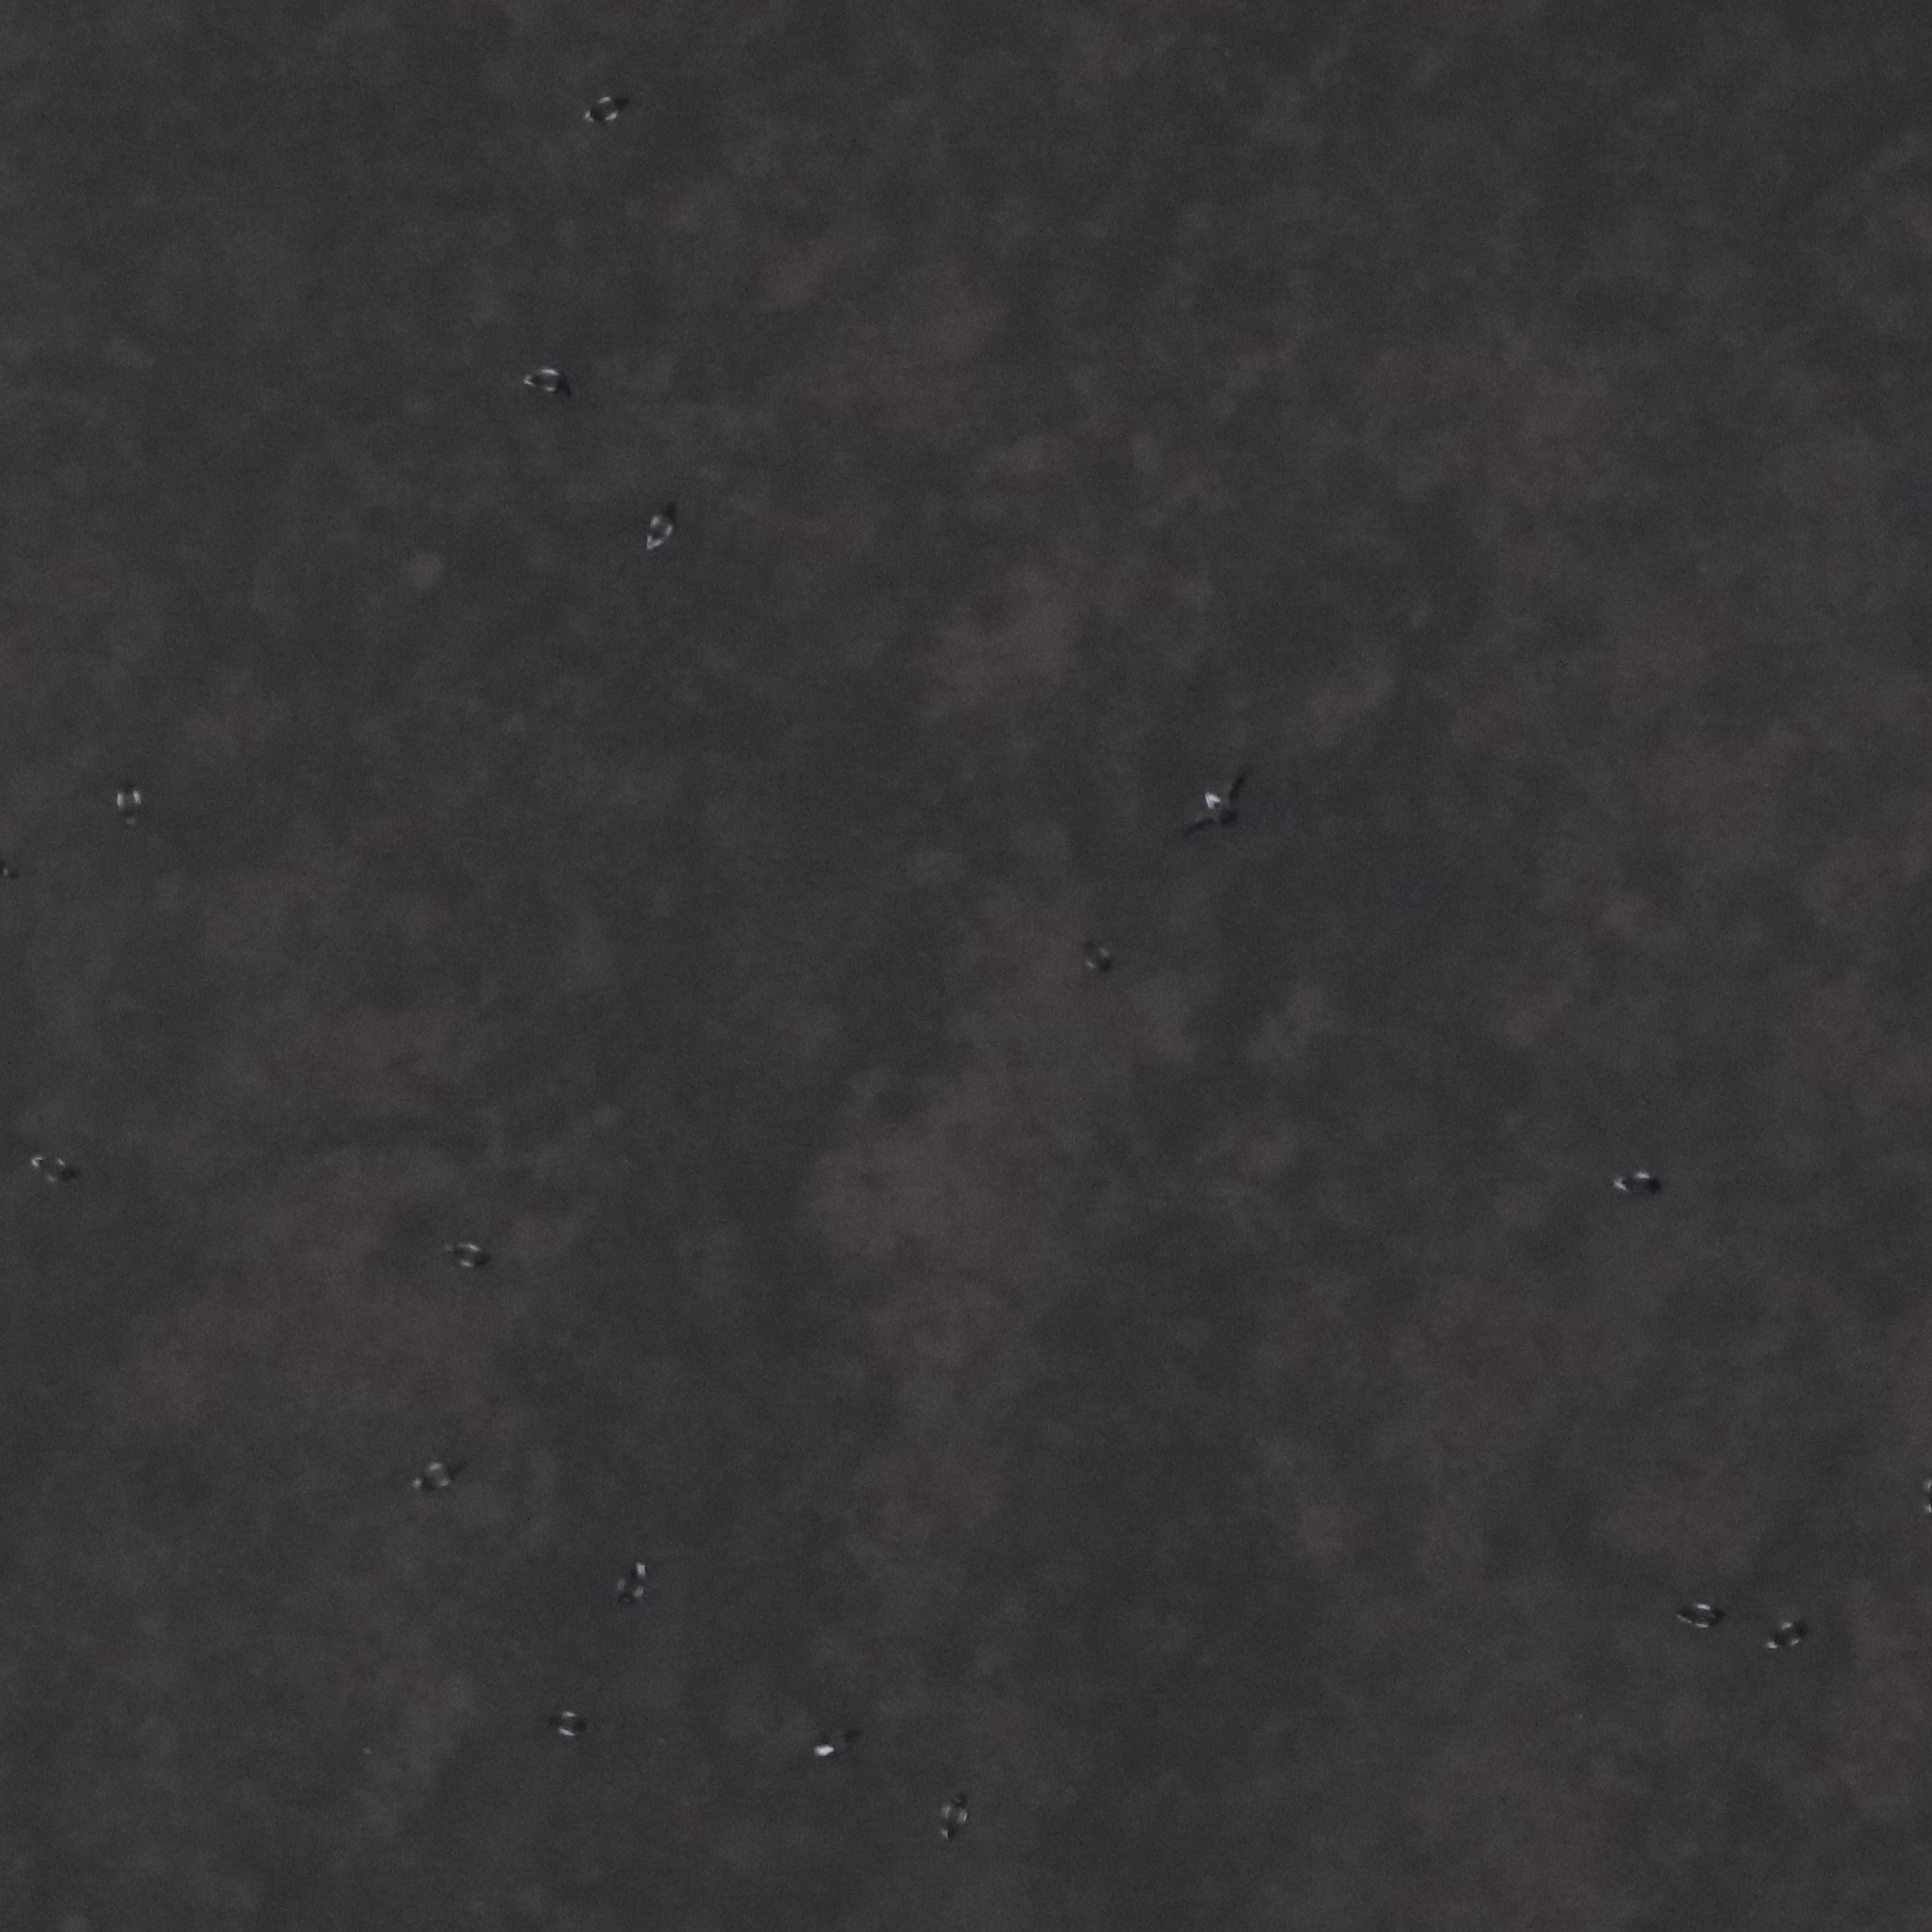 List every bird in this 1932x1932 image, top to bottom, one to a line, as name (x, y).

brant (606, 109)
brant (548, 382)
brant (661, 527)
brant (130, 802)
brant (1223, 804)
brant (1099, 955)
brant (55, 1170)
brant (1645, 1185)
brant (469, 1256)
brant (437, 1478)
brant (633, 1586)
brant (1701, 1615)
brant (1788, 1636)
brant (569, 1725)
brant (832, 1742)
brant (956, 1818)